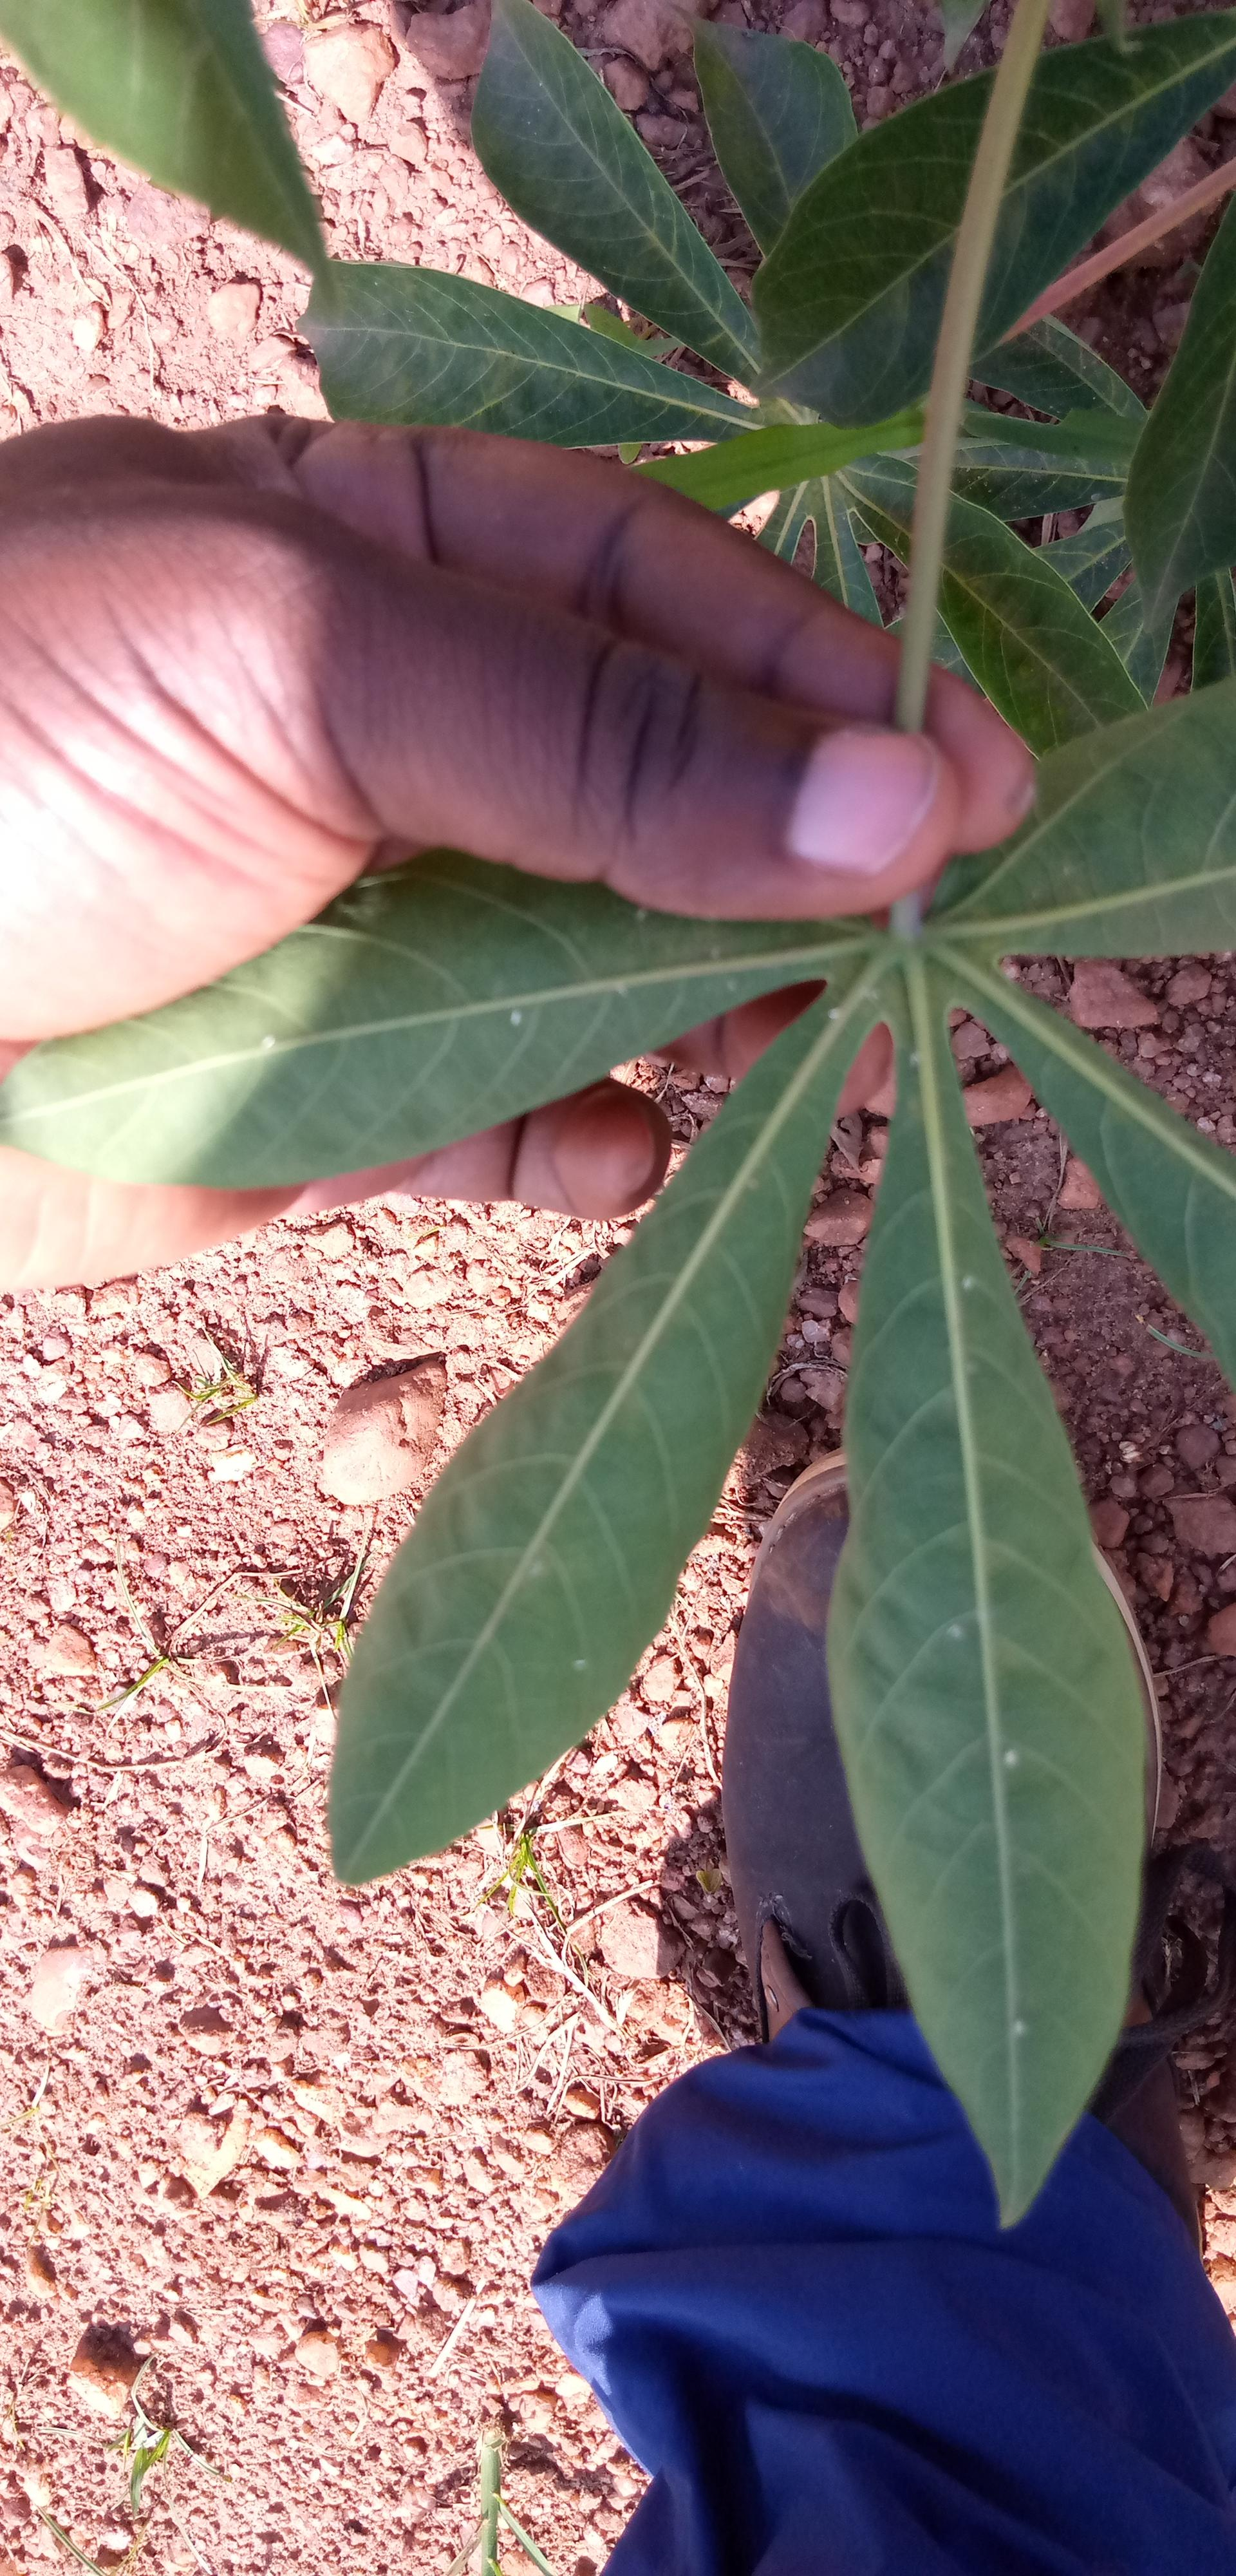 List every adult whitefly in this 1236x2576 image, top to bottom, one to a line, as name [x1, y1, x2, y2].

whitefly [716, 966, 751, 999]
whitefly [611, 969, 629, 999]
whitefly [856, 973, 889, 1010]
whitefly [818, 998, 857, 1034]
whitefly [503, 999, 534, 1044]
whitefly [259, 1030, 278, 1056]
whitefly [904, 1034, 932, 1078]
whitefly [955, 1267, 979, 1299]
whitefly [518, 1555, 559, 1588]
whitefly [947, 1610, 973, 1654]
whitefly [570, 1650, 596, 1678]
whitefly [989, 1729, 1045, 1774]
whitefly [1002, 2011, 1031, 2044]